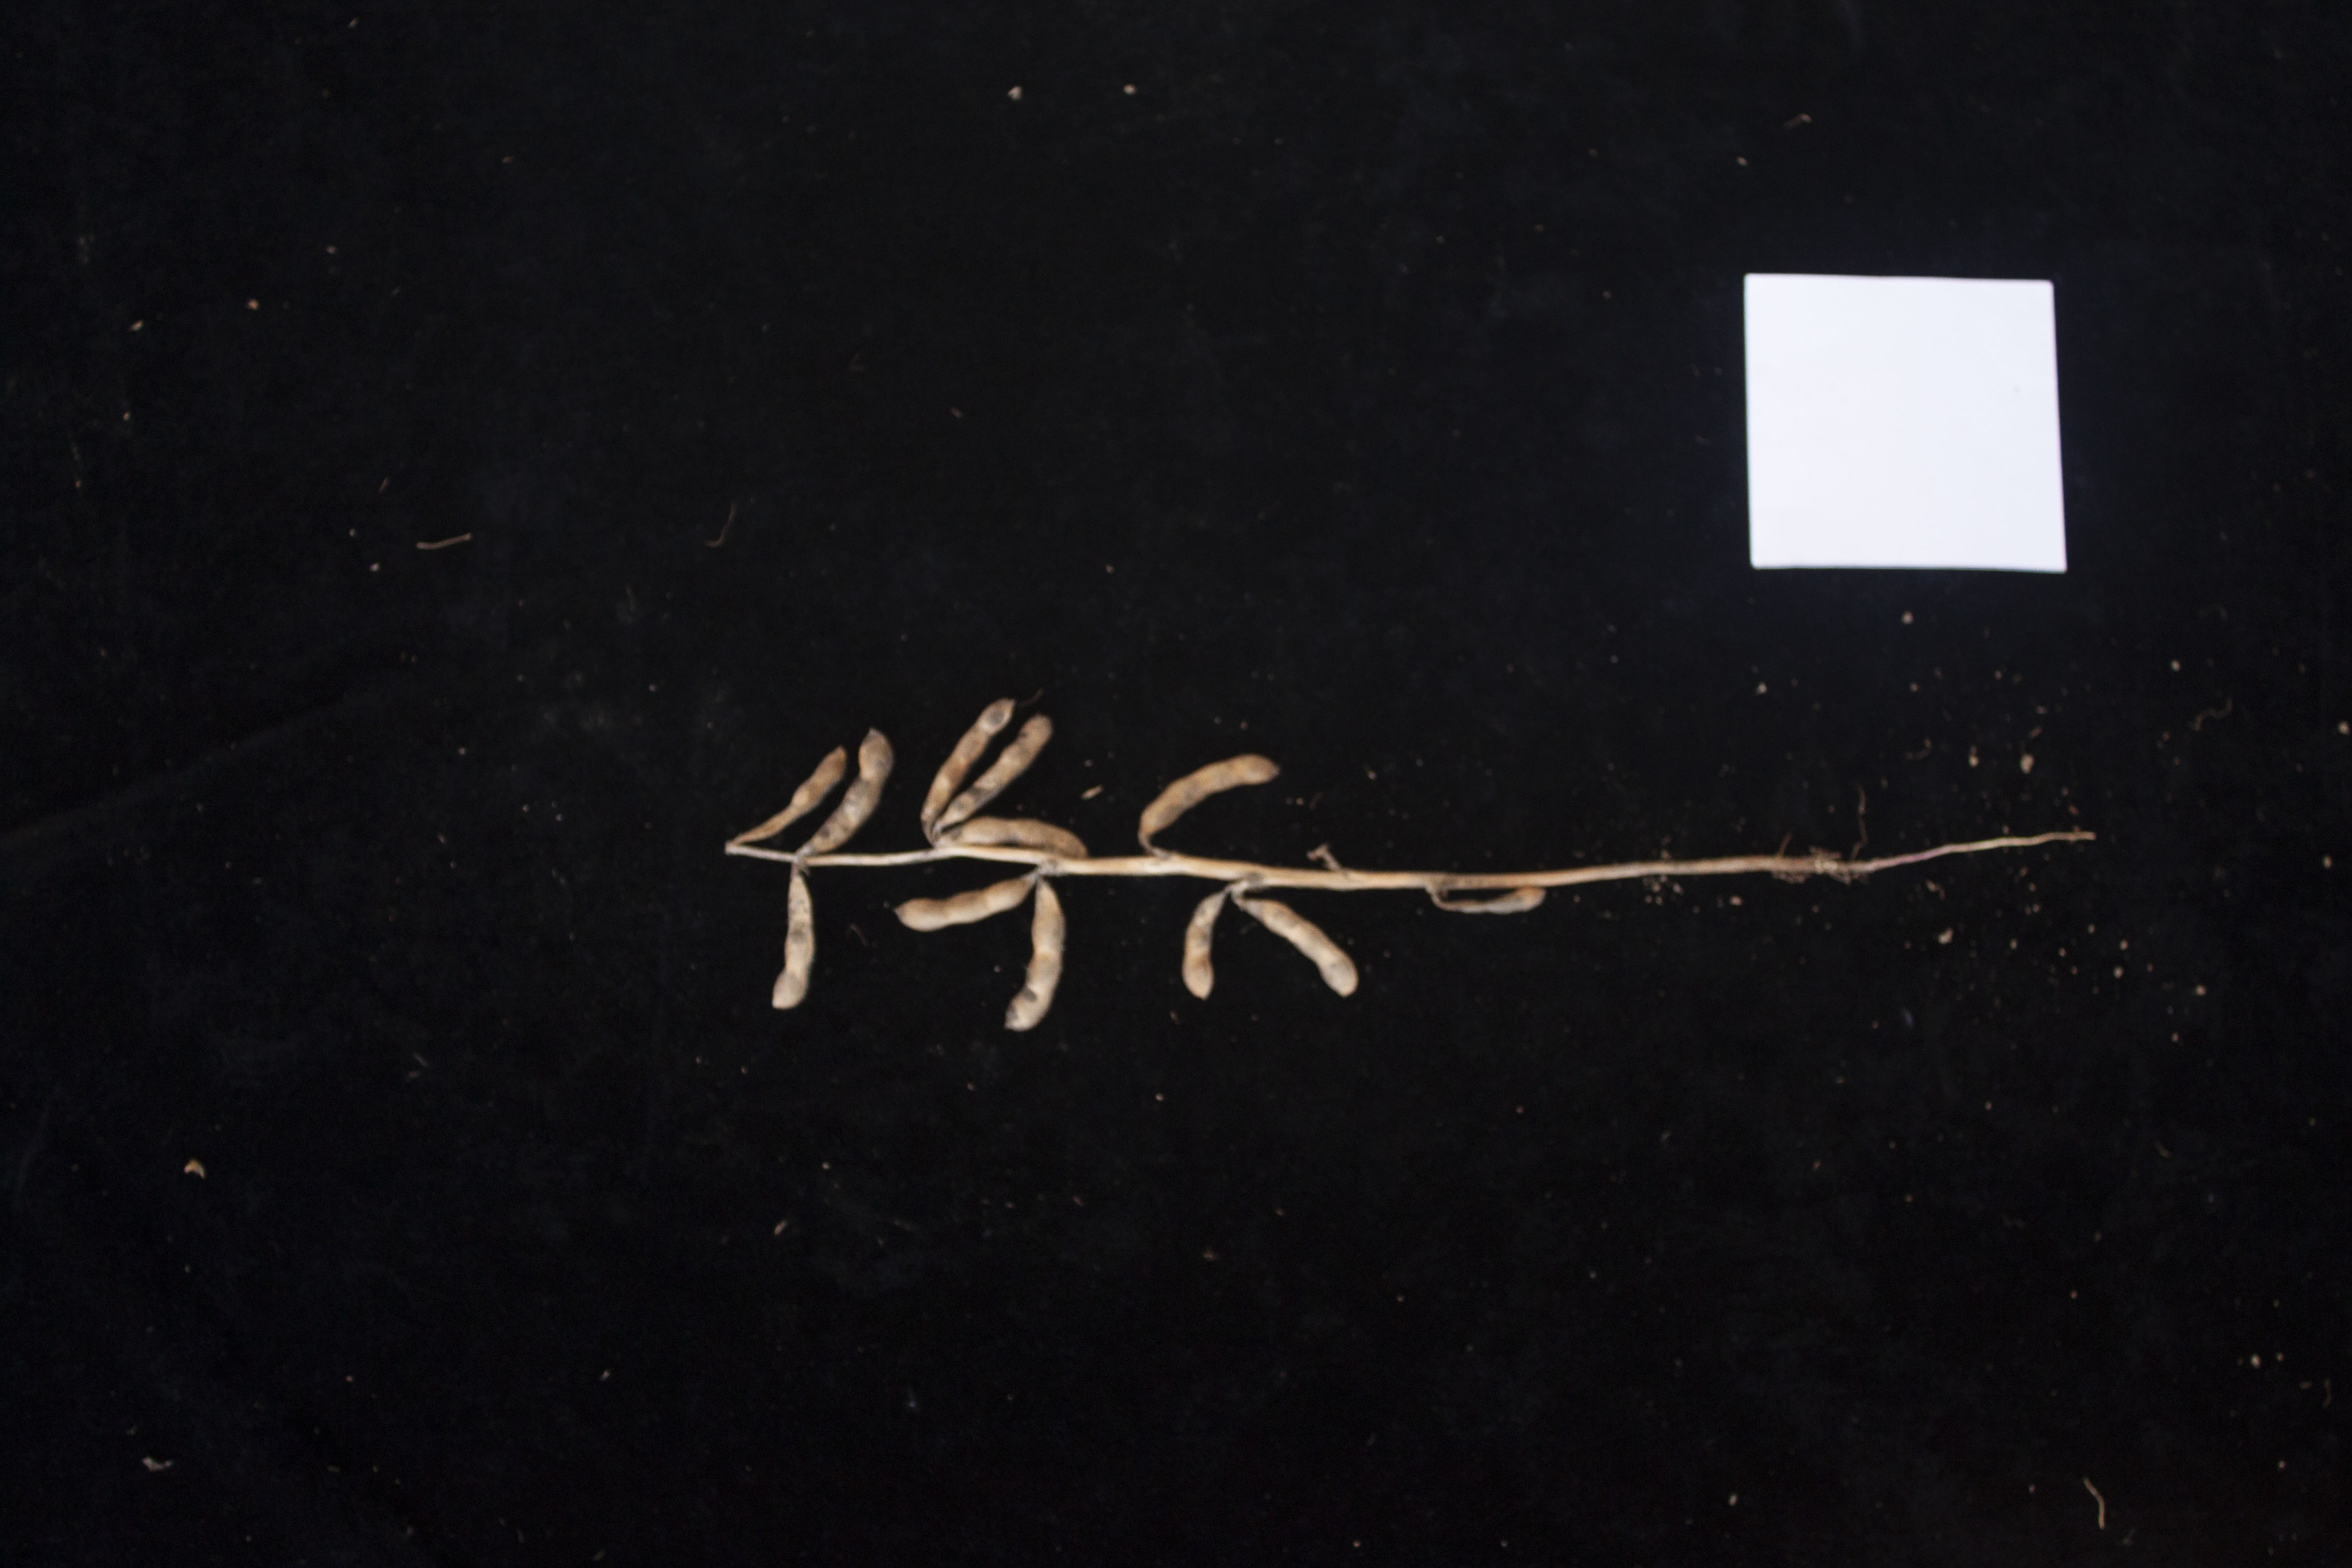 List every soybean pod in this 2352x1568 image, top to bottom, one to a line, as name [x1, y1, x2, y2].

soybean pod [922, 700, 1013, 841]
soybean pod [932, 716, 1051, 835]
soybean pod [791, 729, 891, 855]
soybean pod [734, 745, 846, 844]
soybean pod [1140, 757, 1277, 856]
soybean pod [936, 817, 1090, 865]
soybean pod [771, 866, 817, 1010]
soybean pod [896, 870, 1038, 931]
soybean pod [1005, 879, 1067, 1031]
soybean pod [1431, 886, 1545, 914]
soybean pod [1183, 892, 1227, 999]
soybean pod [1230, 895, 1357, 996]